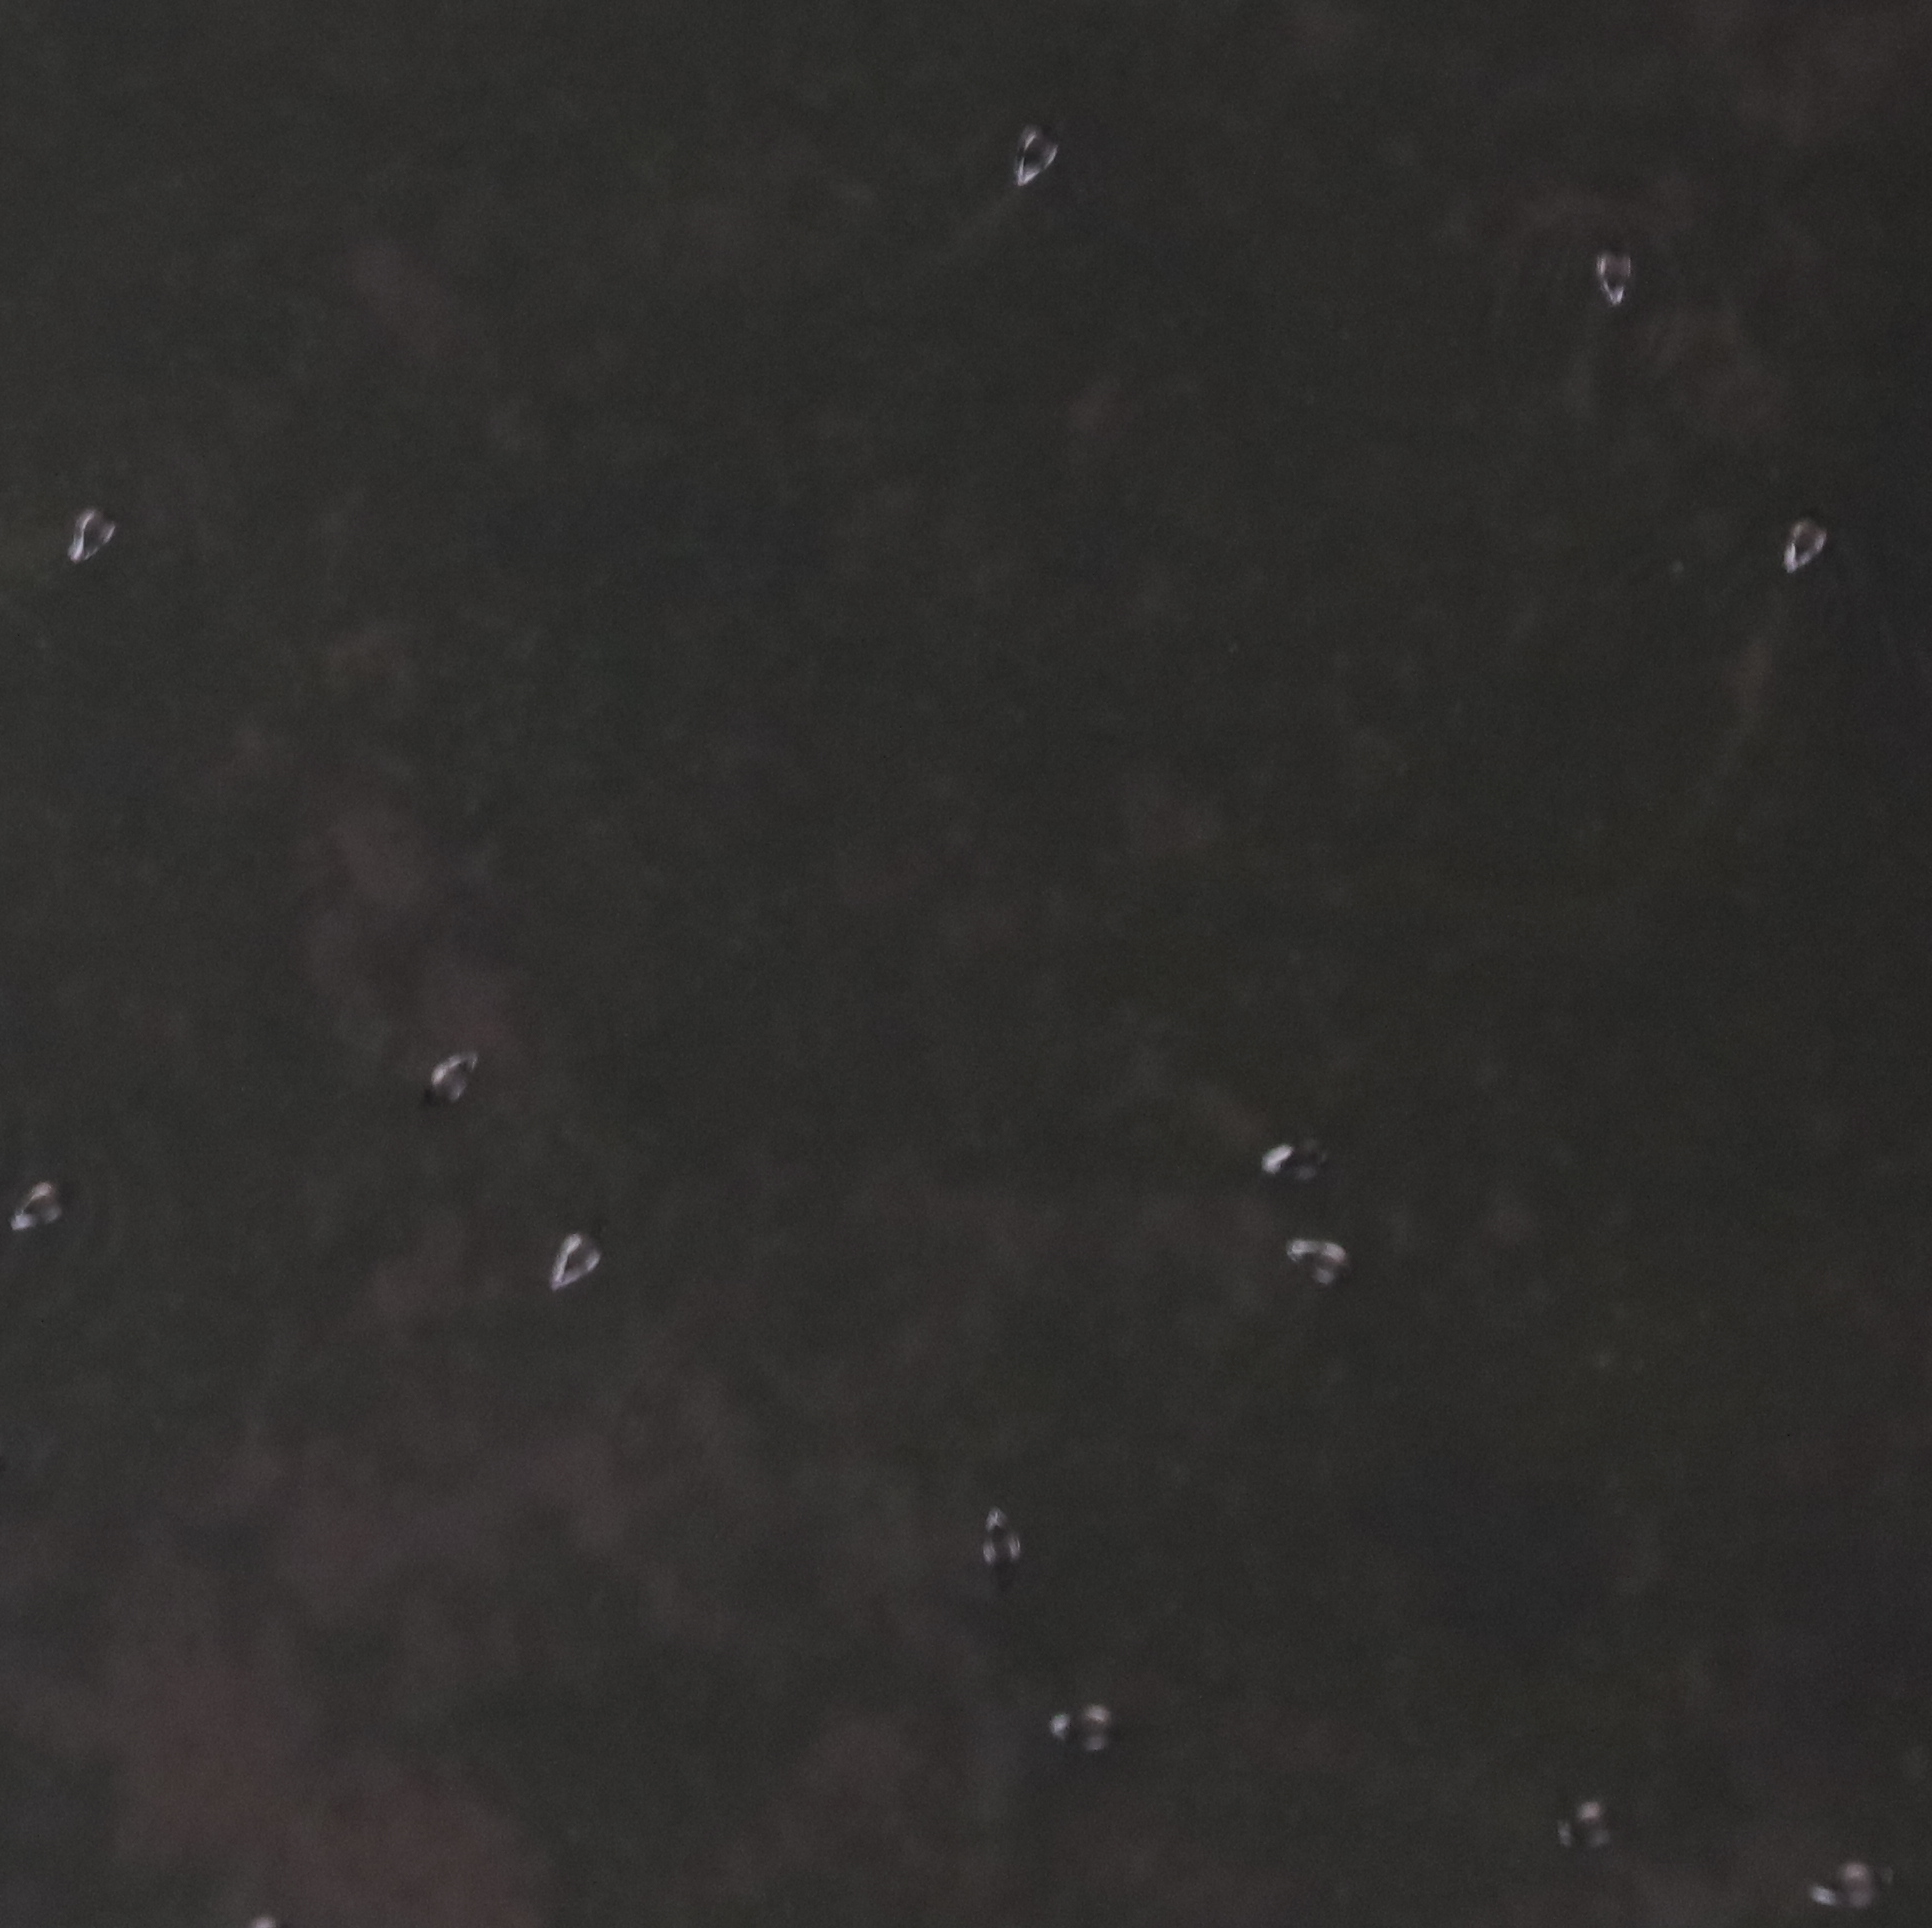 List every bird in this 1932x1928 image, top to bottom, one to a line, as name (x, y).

brant (1037, 153)
brant (1613, 273)
brant (95, 532)
brant (1807, 538)
brant (452, 1080)
brant (1294, 1161)
brant (40, 1205)
brant (578, 1260)
brant (1319, 1260)
brant (1001, 1543)
brant (1091, 1726)
brant (1587, 1824)
brant (1857, 1887)